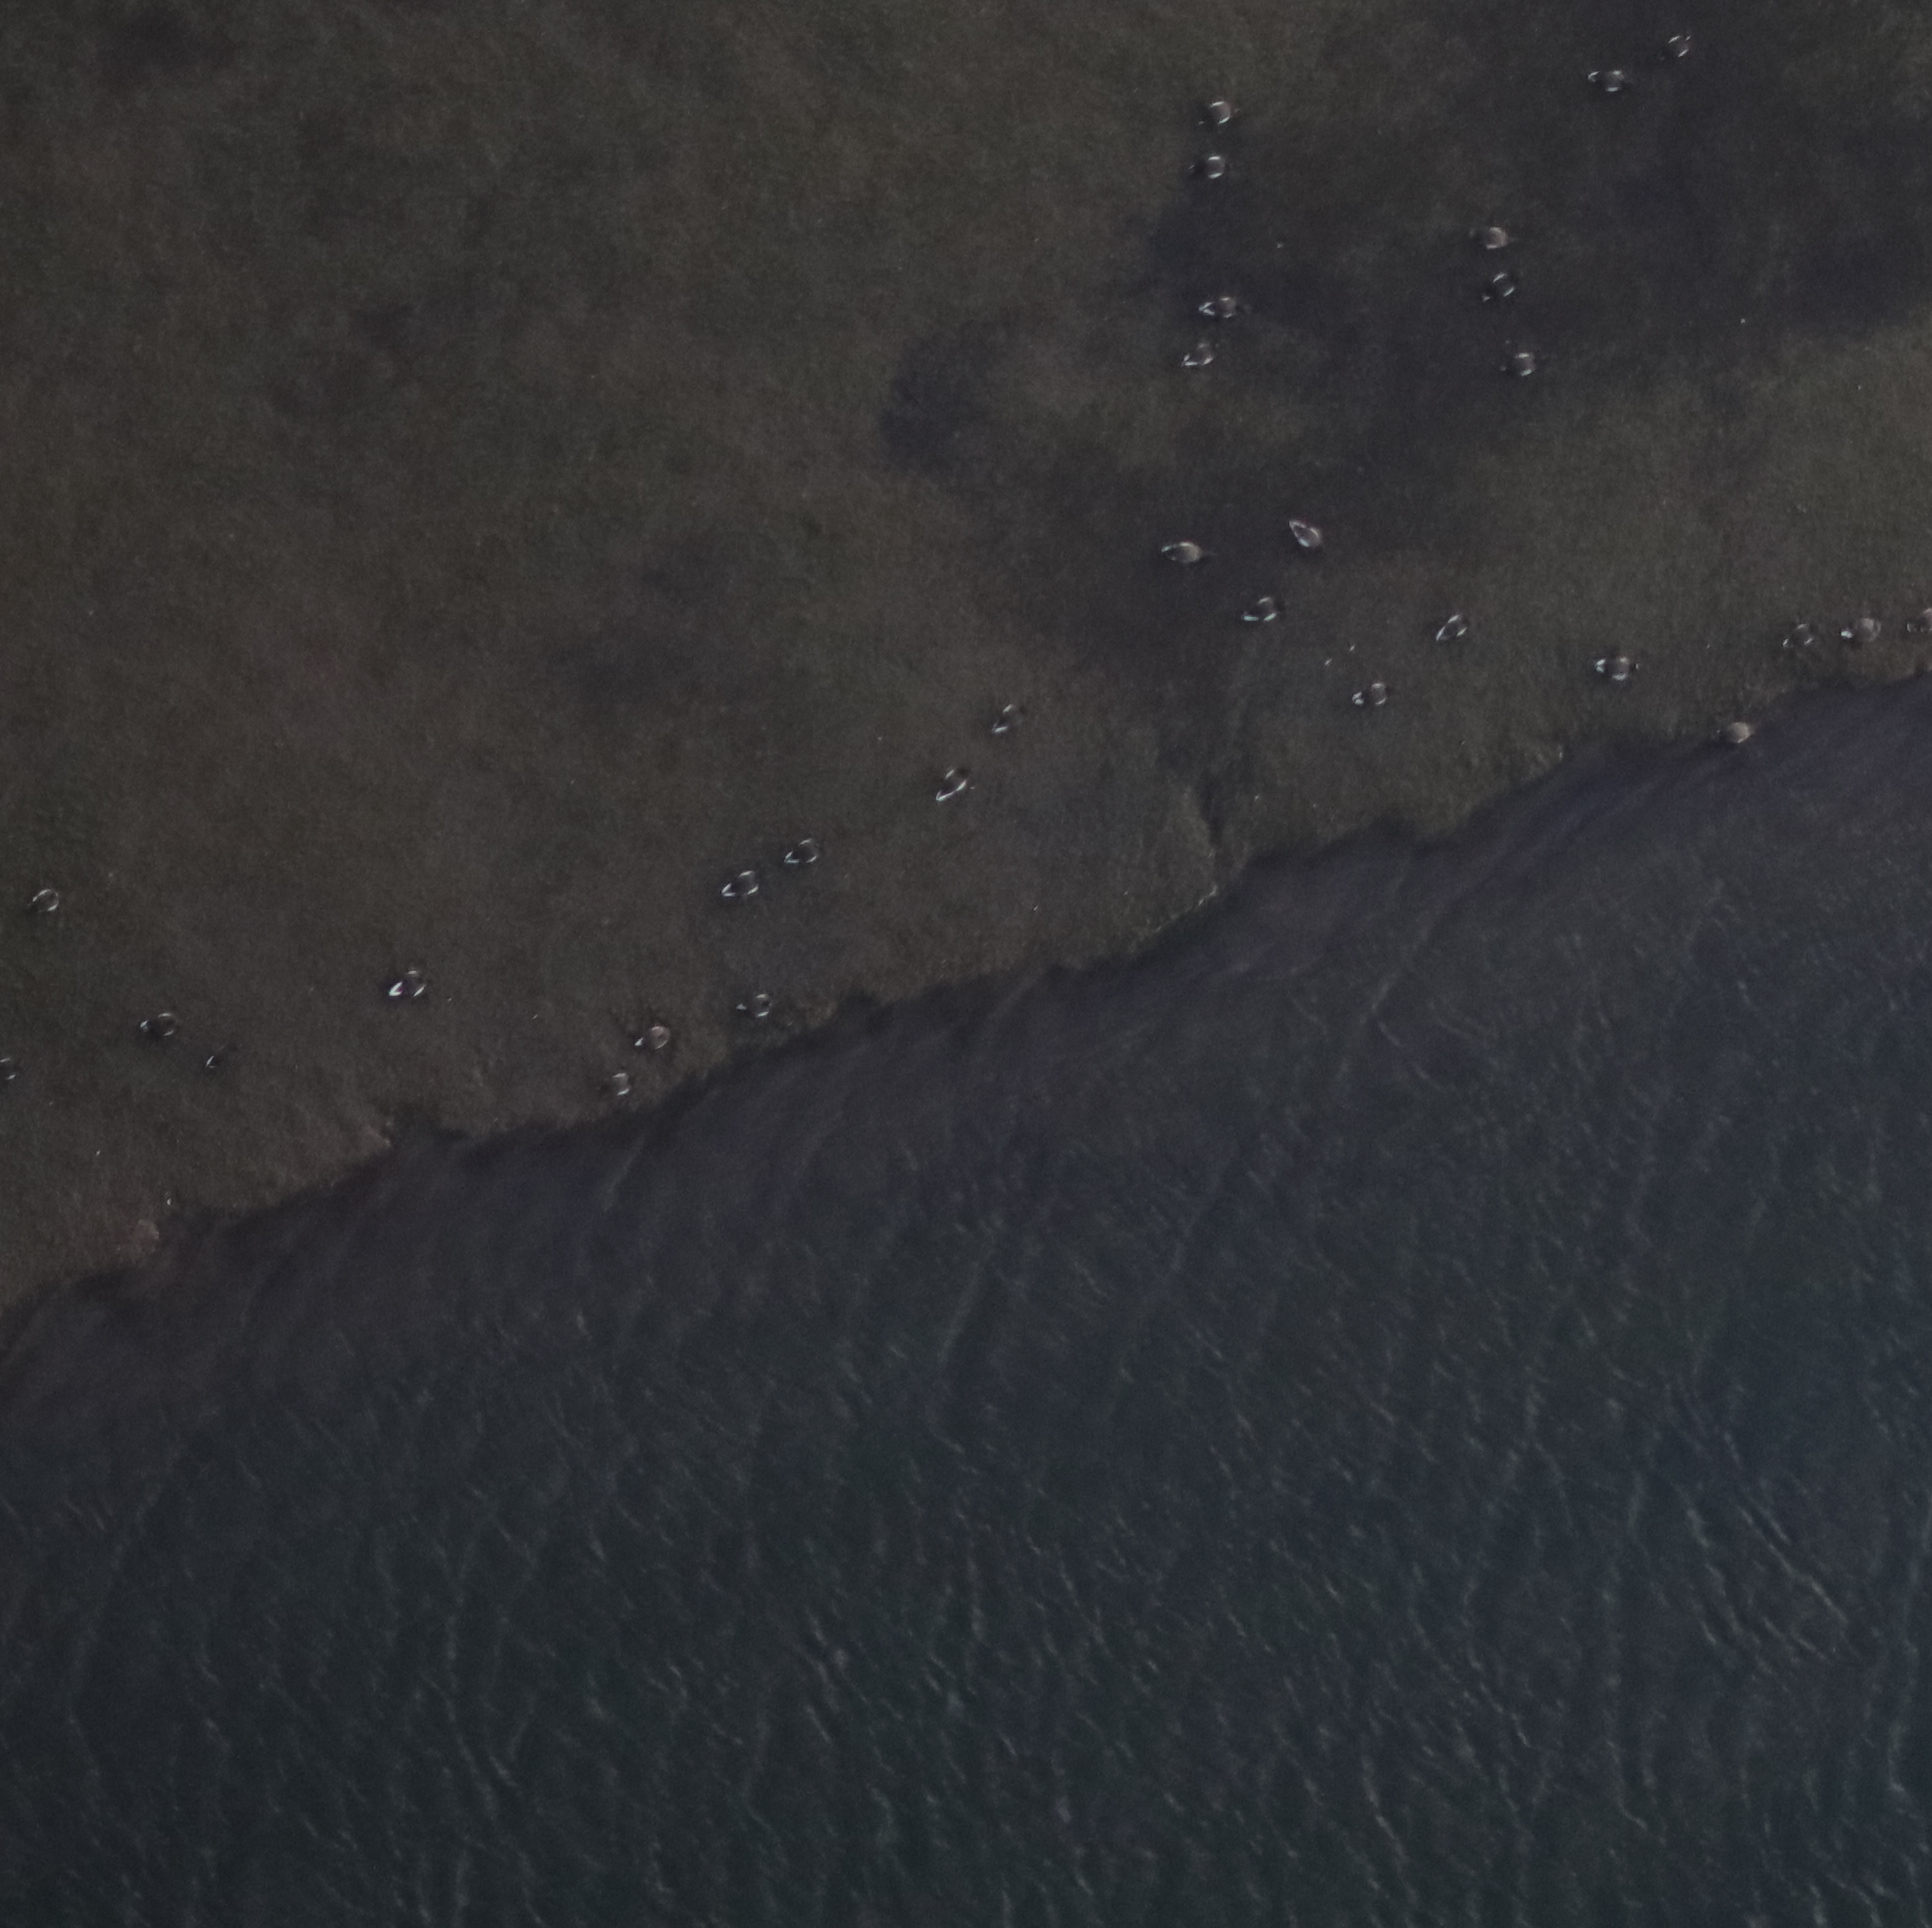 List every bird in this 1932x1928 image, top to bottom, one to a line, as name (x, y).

brant (1678, 45)
brant (1613, 80)
brant (1222, 112)
brant (1212, 165)
brant (1496, 235)
brant (1501, 286)
brant (1223, 306)
brant (1197, 355)
brant (1520, 362)
brant (1307, 533)
brant (1186, 552)
brant (1264, 609)
brant (1453, 626)
brant (1929, 626)
brant (1863, 628)
brant (1800, 639)
brant (1618, 667)
brant (1373, 695)
brant (1010, 716)
brant (1734, 732)
brant (954, 783)
brant (807, 849)
brant (744, 885)
brant (46, 900)
brant (412, 984)
brant (758, 1004)
brant (162, 1025)
brant (655, 1037)
brant (221, 1061)
brant (10, 1070)
brant (621, 1085)